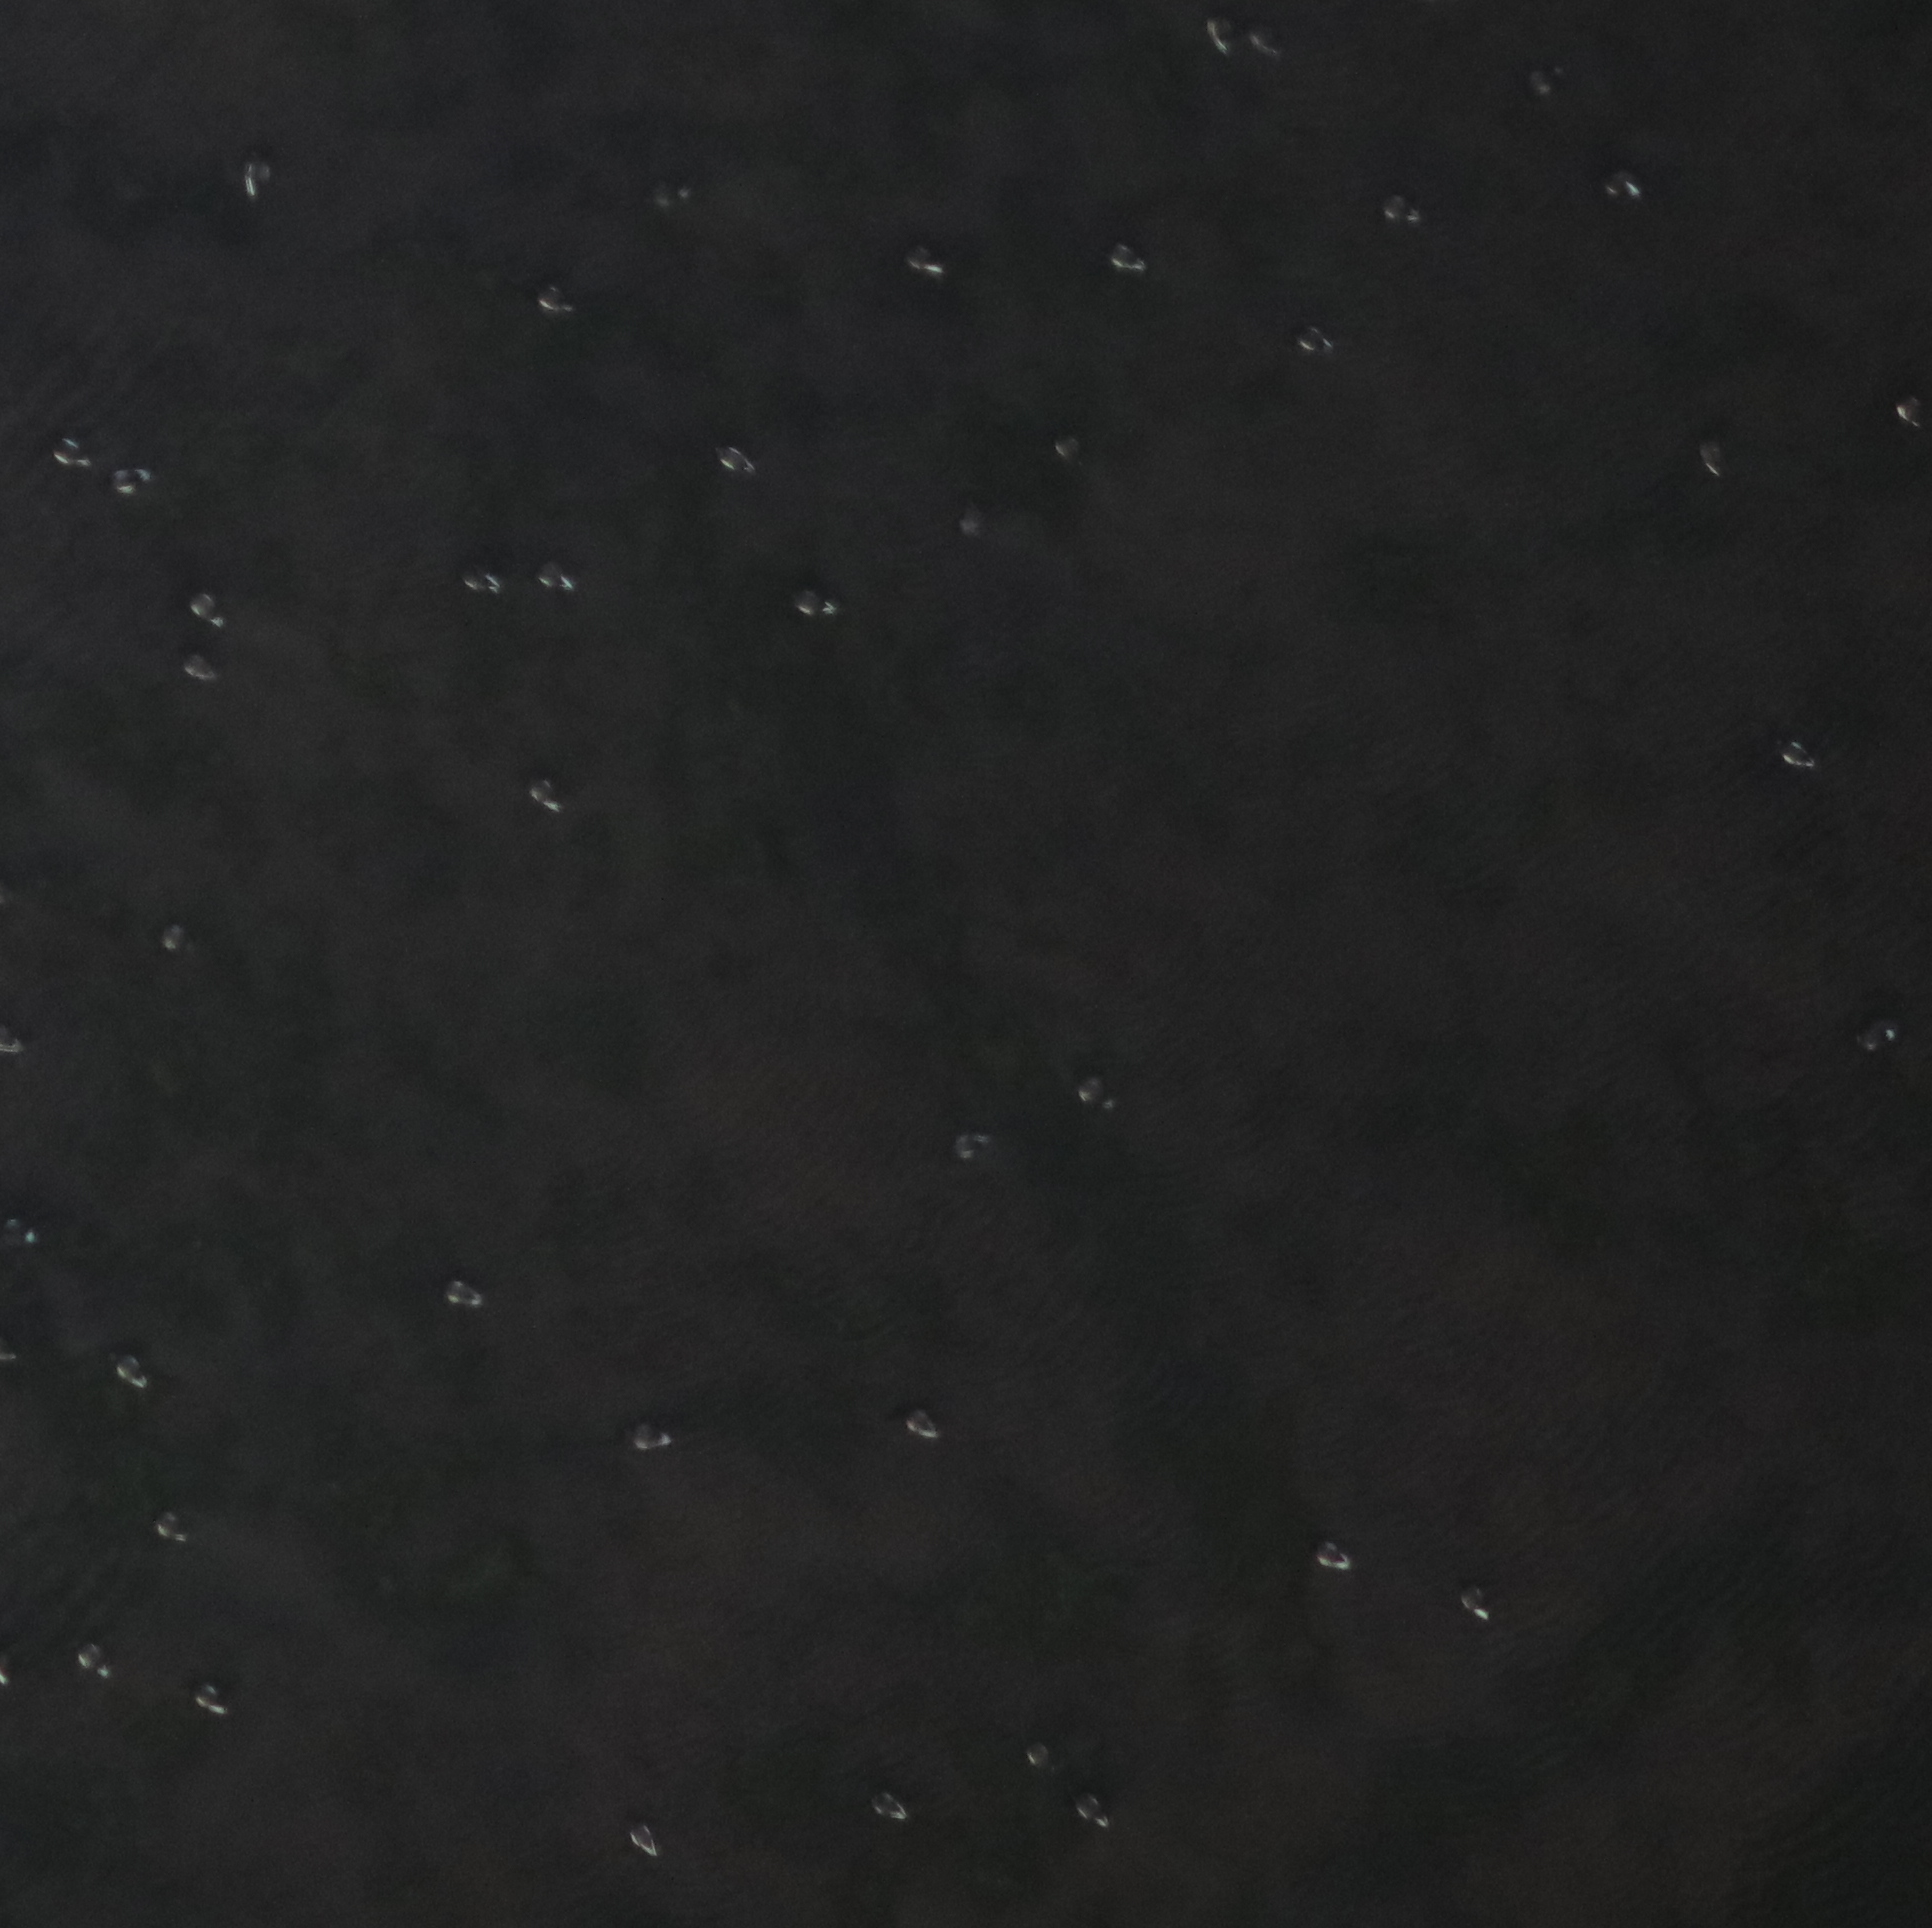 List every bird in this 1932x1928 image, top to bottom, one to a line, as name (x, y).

brant (1216, 35)
brant (1267, 41)
brant (254, 177)
brant (1625, 180)
brant (1397, 208)
brant (1125, 256)
brant (928, 263)
brant (554, 298)
brant (1317, 336)
brant (1908, 404)
brant (1714, 450)
brant (69, 451)
brant (735, 459)
brant (126, 478)
brant (479, 580)
brant (556, 582)
brant (809, 598)
brant (205, 607)
brant (201, 667)
brant (1797, 754)
brant (544, 792)
brant (174, 939)
brant (1876, 1035)
brant (3, 1038)
brant (1094, 1091)
brant (972, 1144)
brant (16, 1232)
brant (459, 1293)
brant (129, 1367)
brant (920, 1421)
brant (649, 1436)
brant (169, 1524)
brant (1330, 1555)
brant (1477, 1601)
brant (93, 1658)
brant (210, 1698)
brant (1047, 1754)
brant (888, 1804)
brant (1090, 1806)
brant (643, 1836)